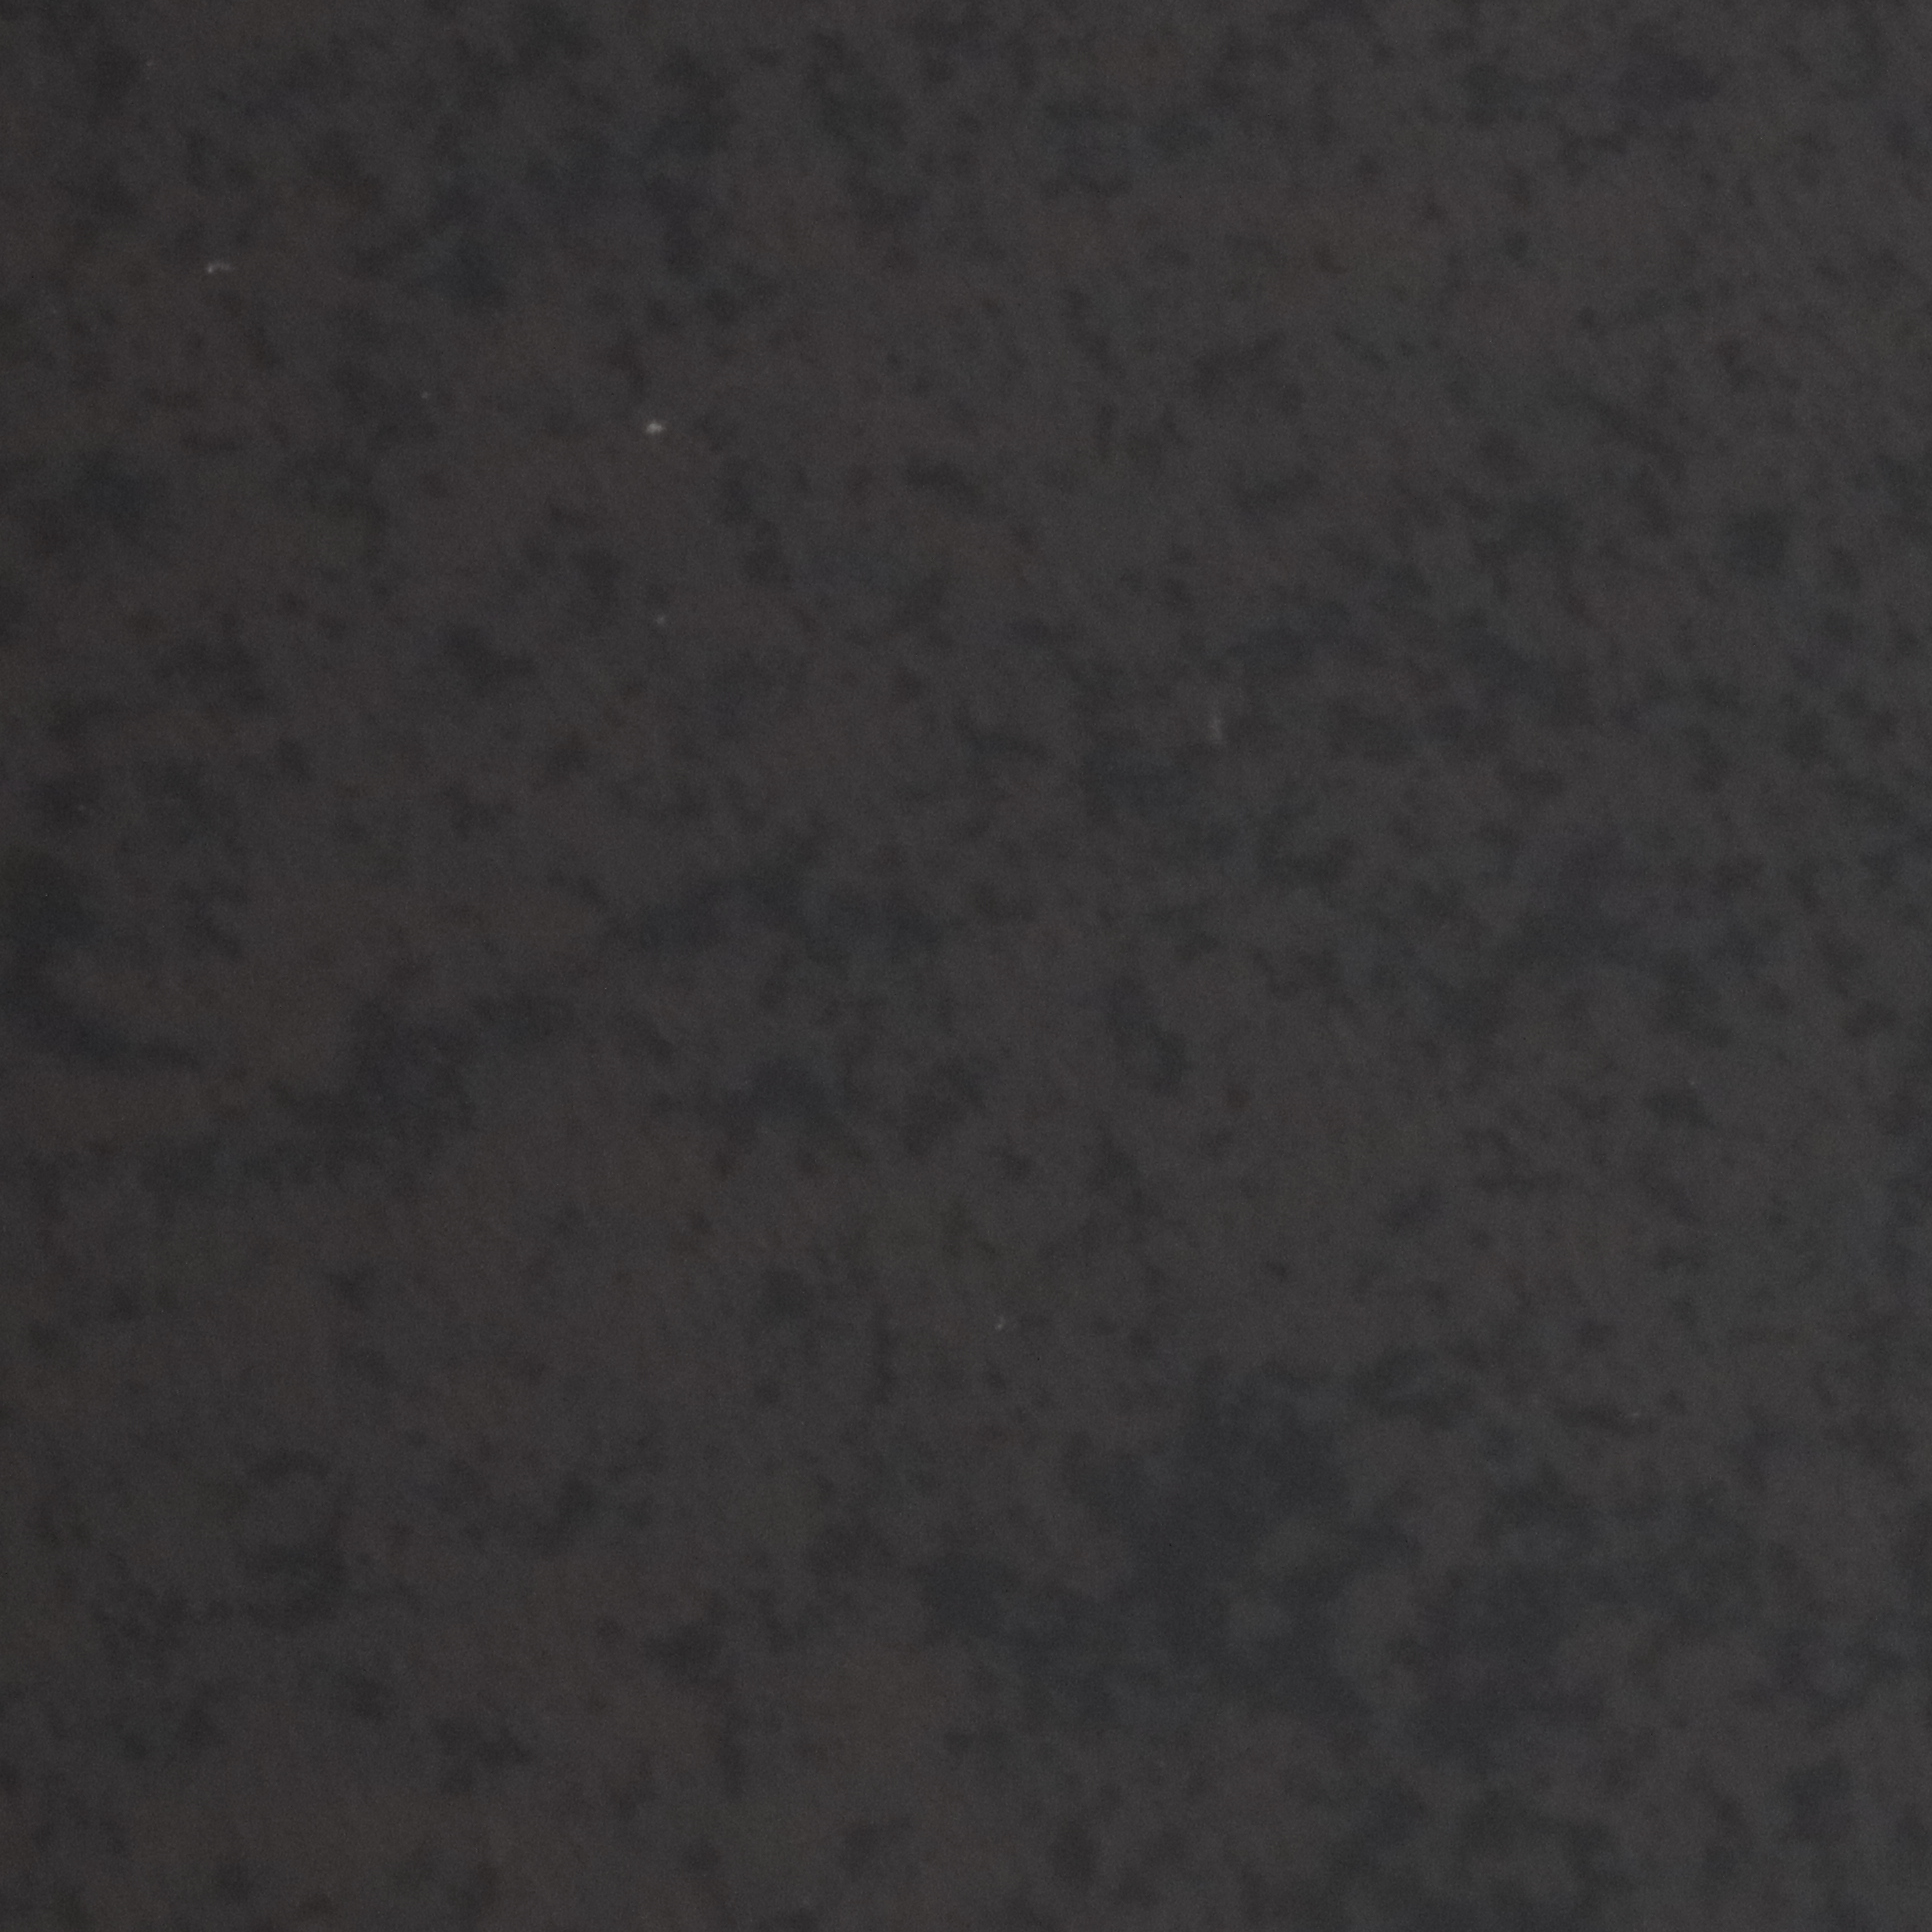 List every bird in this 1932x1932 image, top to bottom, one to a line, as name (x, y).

None